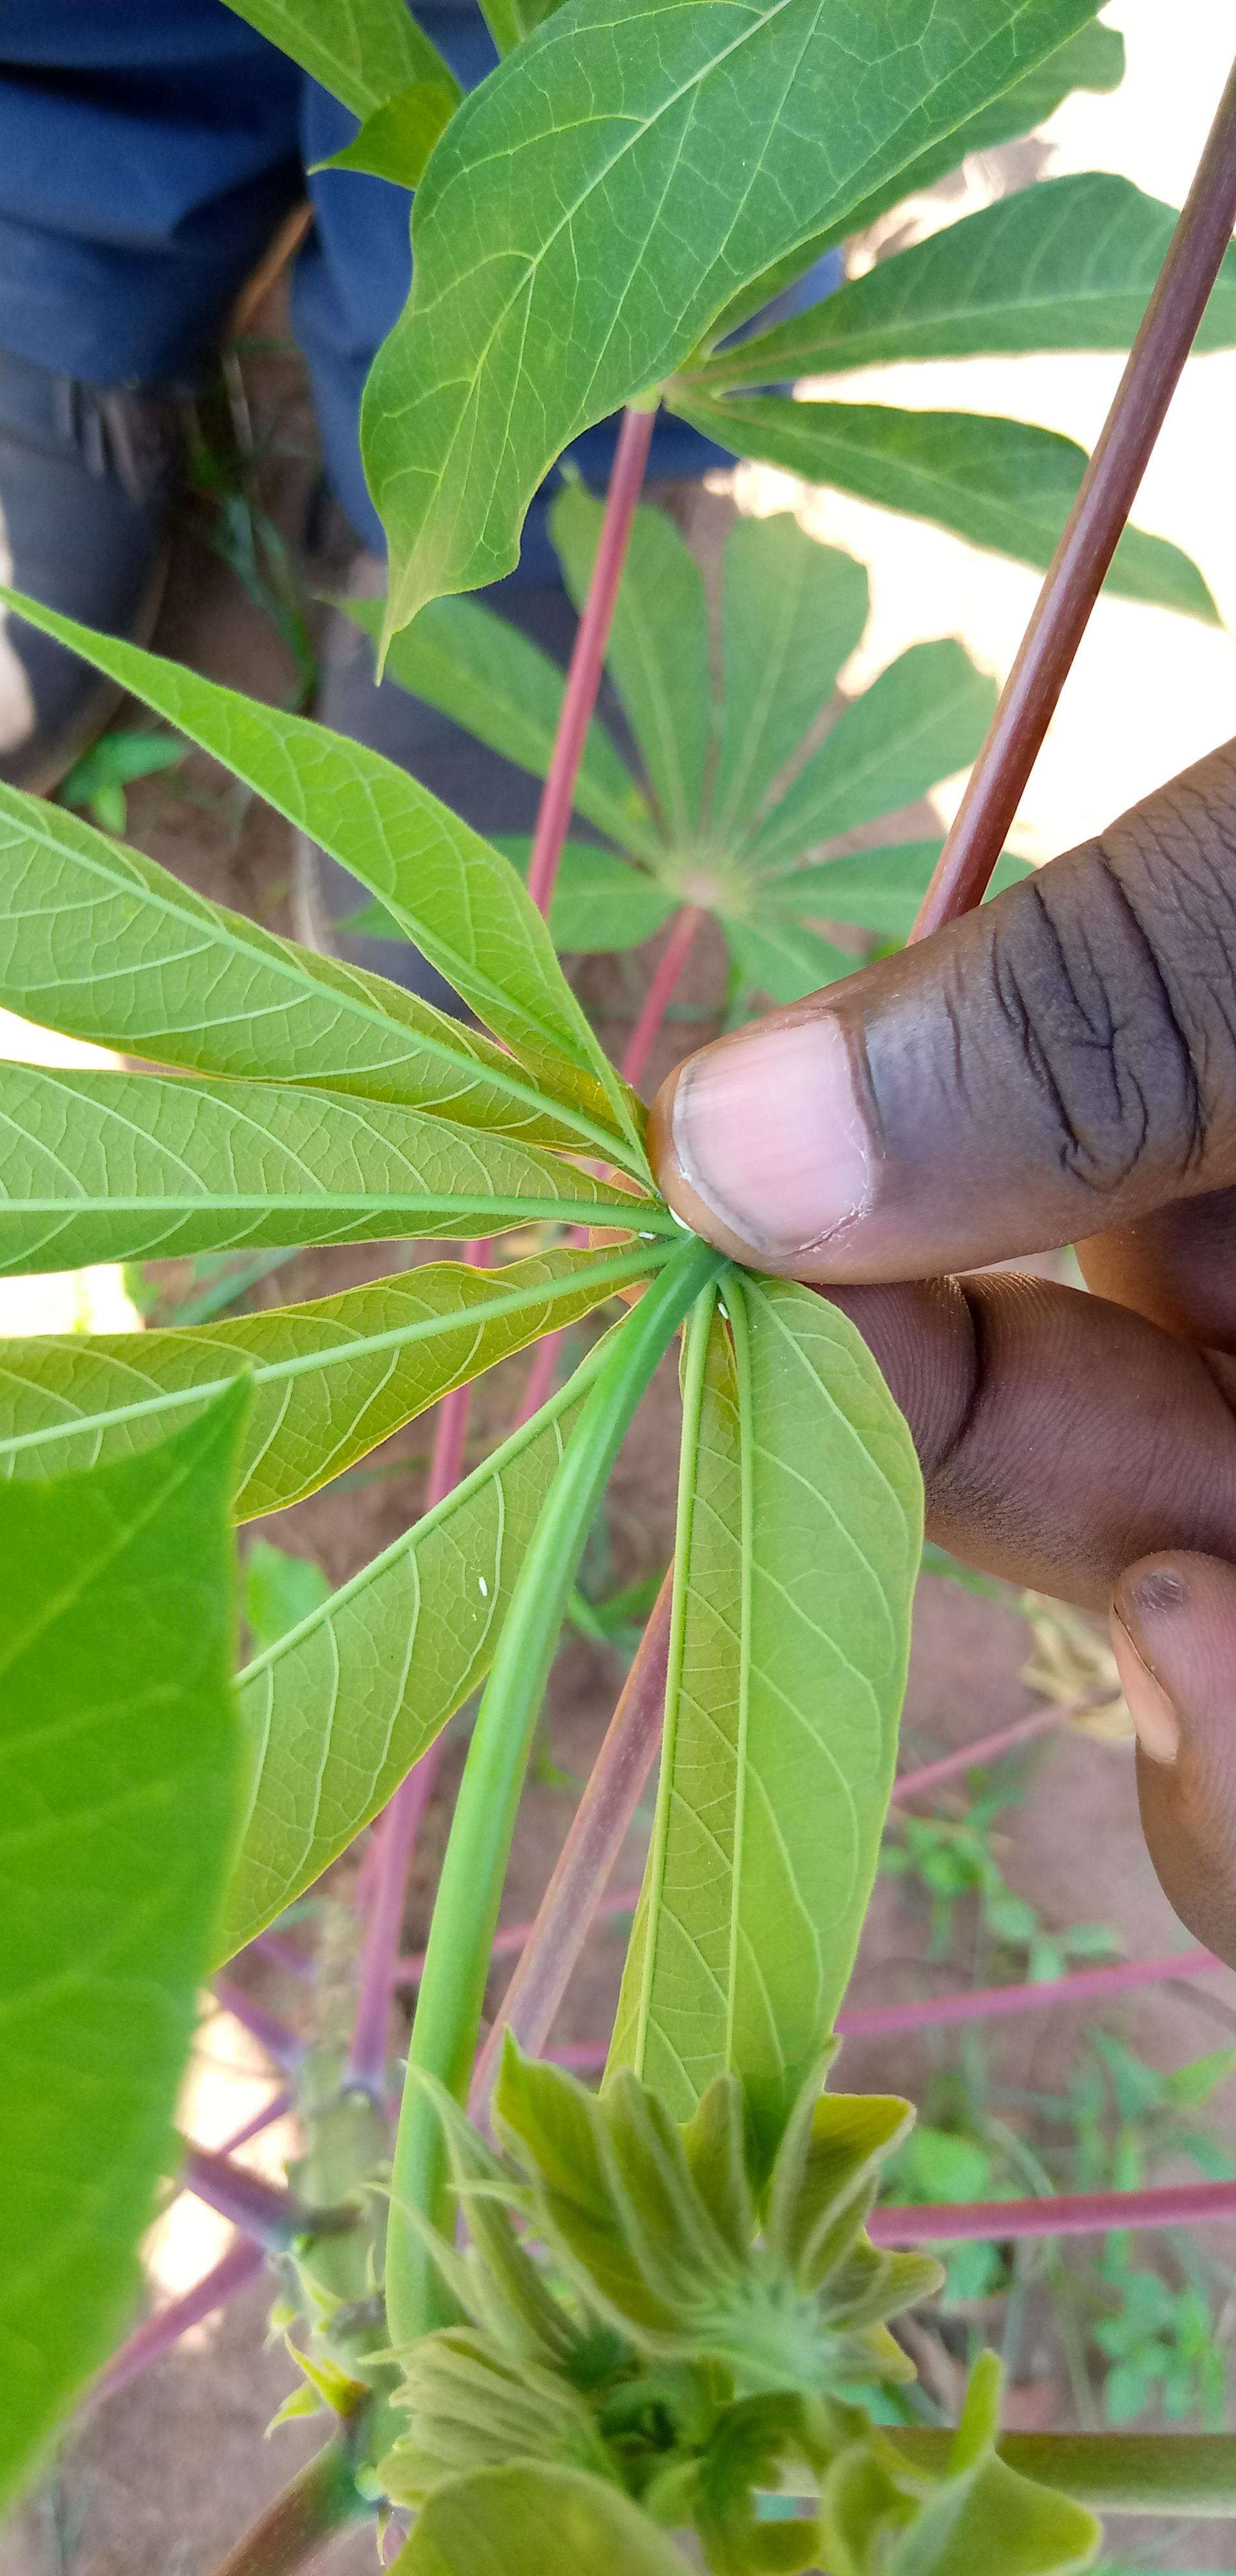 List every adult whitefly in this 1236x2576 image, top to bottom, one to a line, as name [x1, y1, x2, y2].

whitefly [625, 1211, 667, 1260]
whitefly [707, 1294, 737, 1336]
whitefly [468, 1569, 496, 1597]